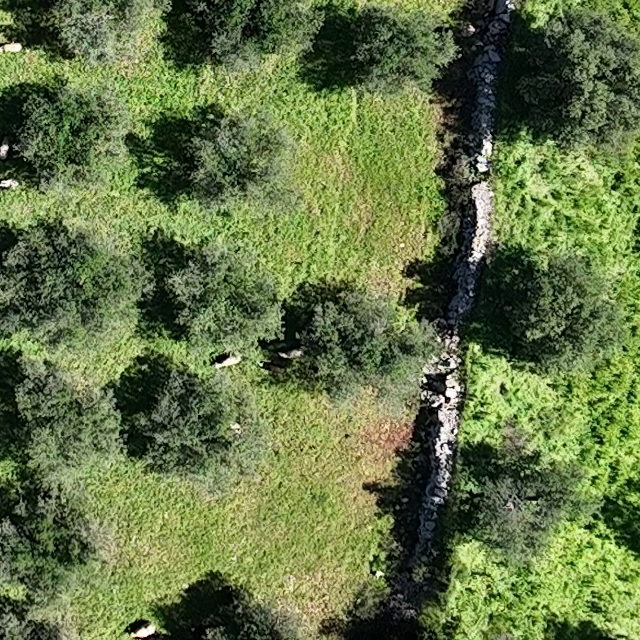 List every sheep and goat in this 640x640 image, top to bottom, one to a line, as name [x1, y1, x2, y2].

sheep [0, 41, 23, 54]
sheep [0, 136, 9, 160]
sheep [0, 179, 19, 189]
sheep [277, 349, 302, 359]
sheep [215, 353, 241, 369]
sheep [256, 361, 285, 374]
sheep [230, 420, 242, 434]
sheep [130, 622, 155, 639]